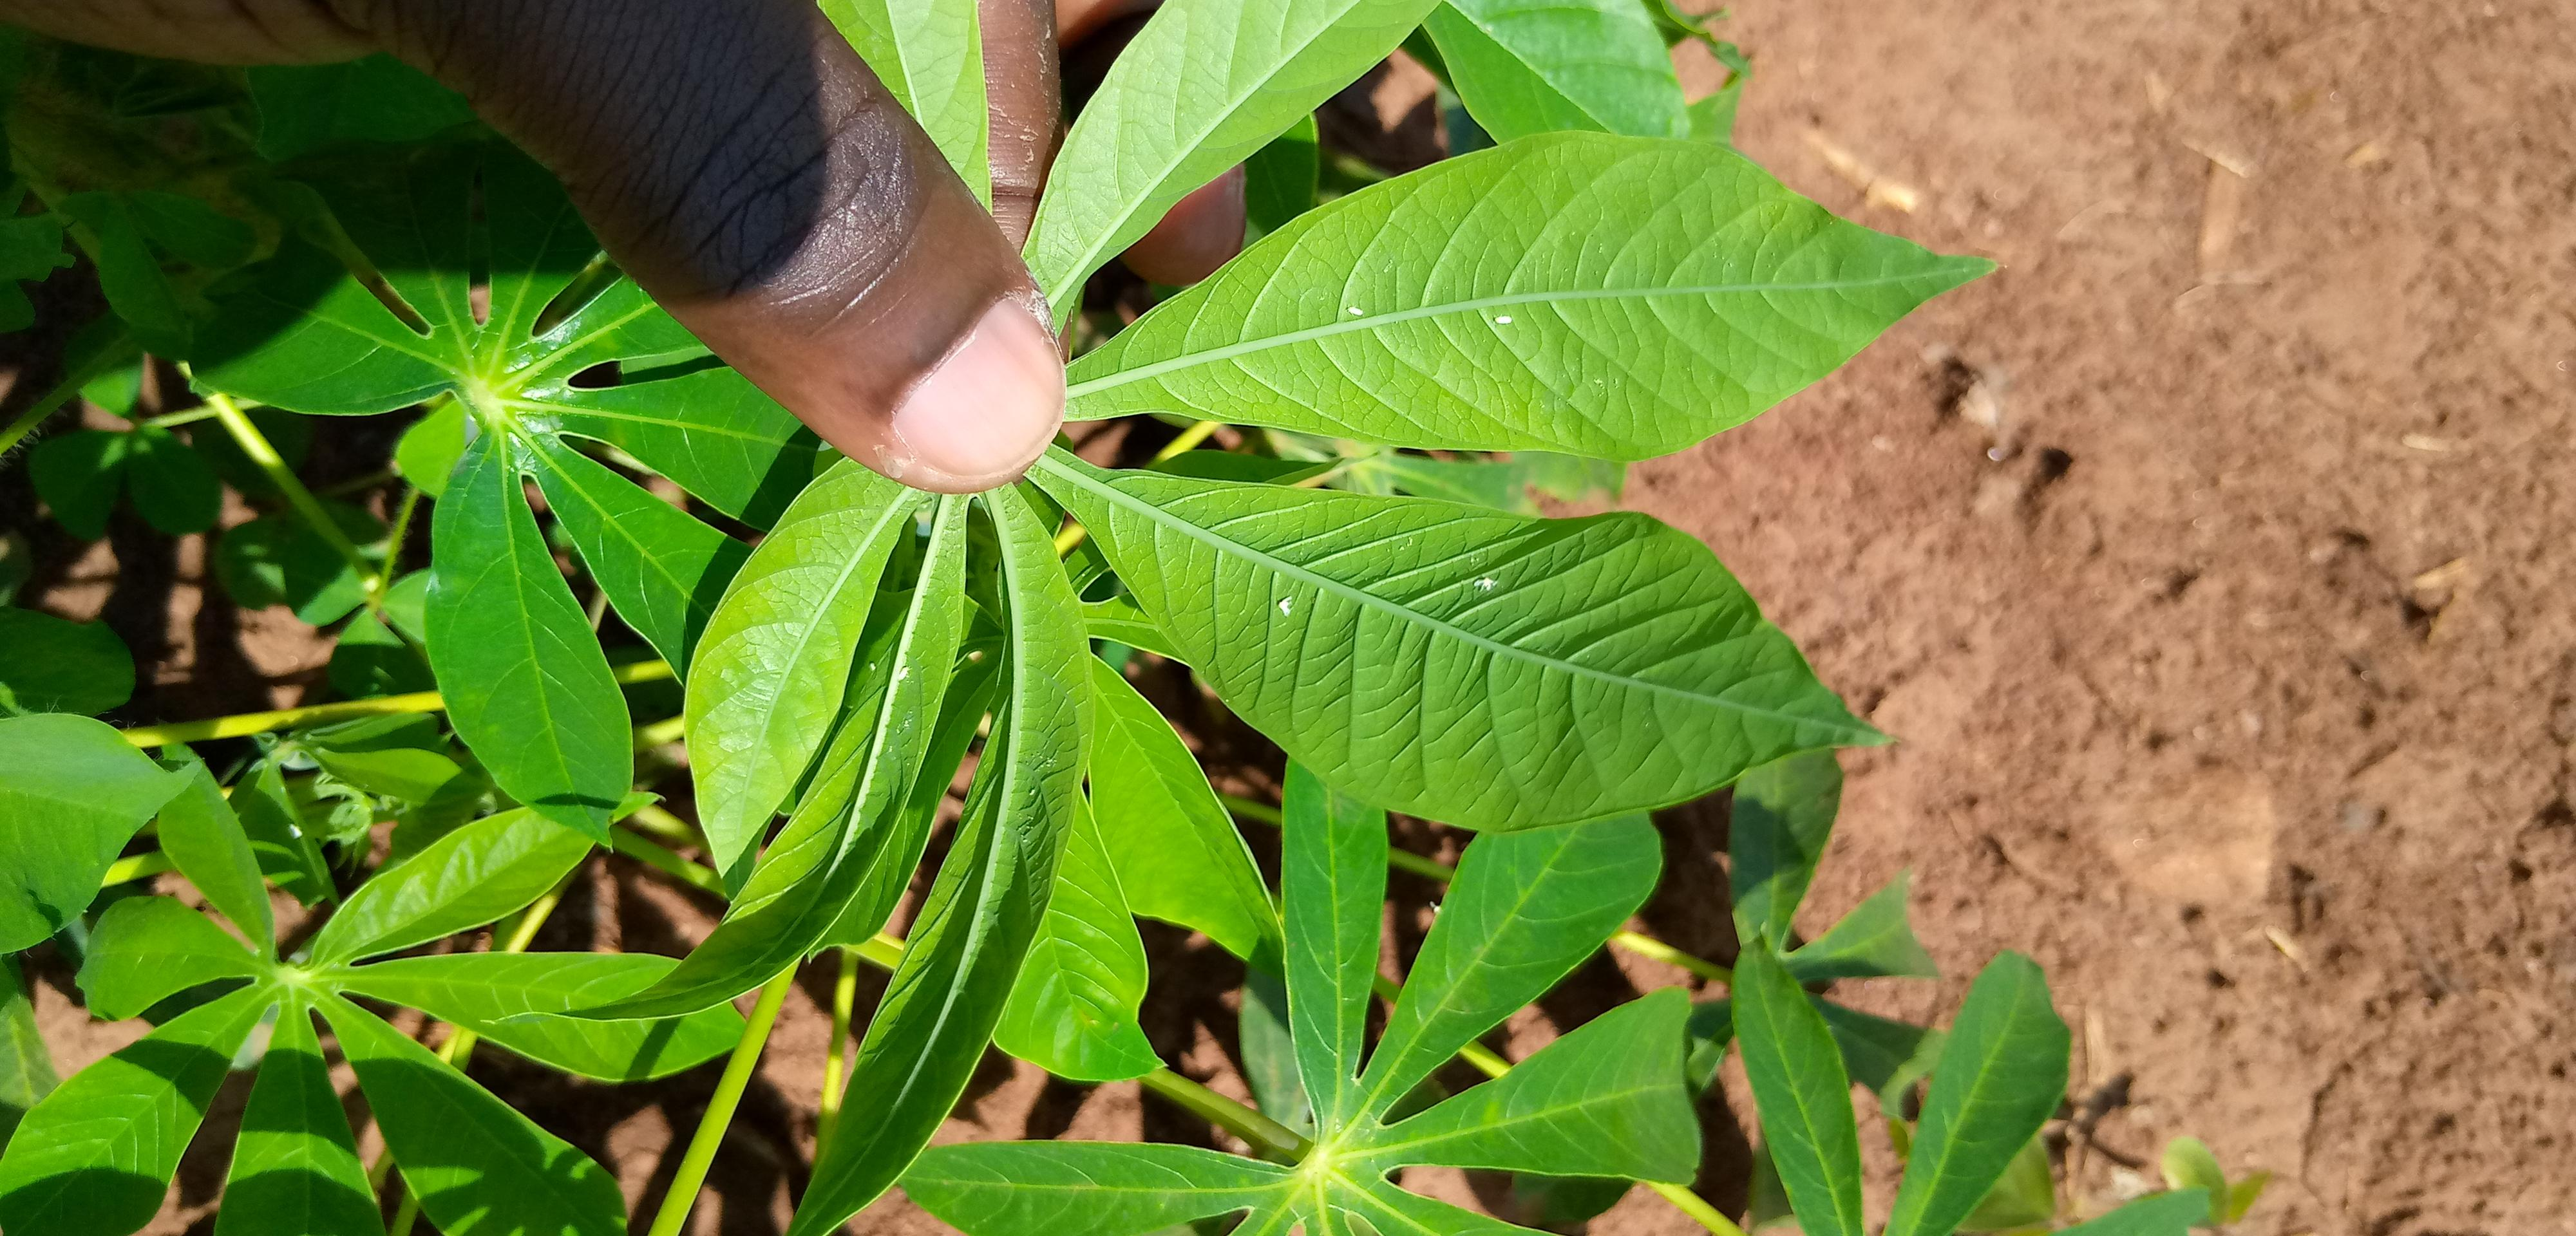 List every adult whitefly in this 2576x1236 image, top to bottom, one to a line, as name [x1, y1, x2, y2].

whitefly [1343, 302, 1367, 323]
whitefly [1496, 314, 1517, 330]
whitefly [1473, 572, 1501, 599]
whitefly [1273, 598, 1304, 625]
whitefly [895, 664, 916, 686]